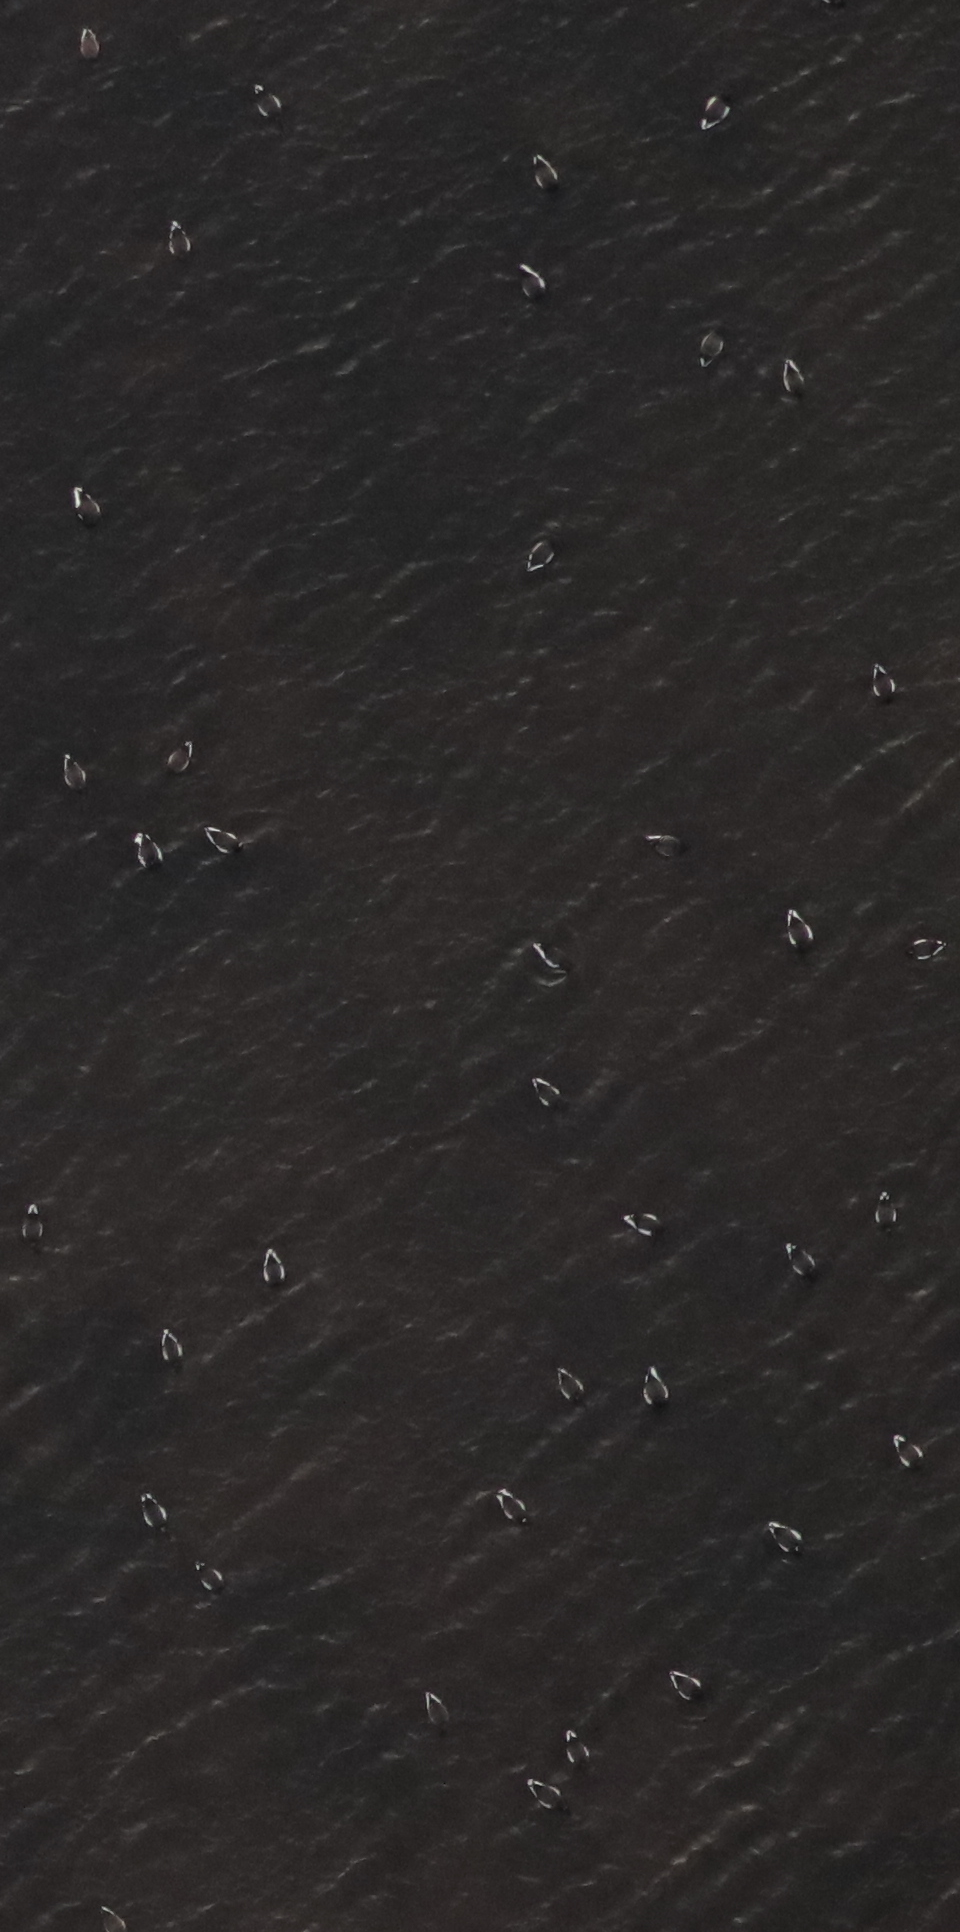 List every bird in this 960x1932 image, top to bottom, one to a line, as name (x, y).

brant (92, 44)
brant (269, 104)
brant (717, 112)
brant (544, 174)
brant (179, 241)
brant (530, 281)
brant (712, 349)
brant (792, 382)
brant (88, 506)
brant (541, 554)
brant (882, 685)
brant (180, 760)
brant (76, 774)
brant (226, 841)
brant (667, 845)
brant (150, 852)
brant (799, 931)
brant (925, 948)
brant (554, 950)
brant (549, 1094)
brant (886, 1212)
brant (33, 1223)
brant (643, 1223)
brant (801, 1259)
brant (276, 1269)
brant (170, 1345)
brant (570, 1387)
brant (655, 1390)
brant (908, 1451)
brant (512, 1507)
brant (155, 1513)
brant (787, 1538)
brant (213, 1578)
brant (688, 1686)
brant (436, 1711)
brant (575, 1747)
brant (549, 1795)
brant (115, 1923)